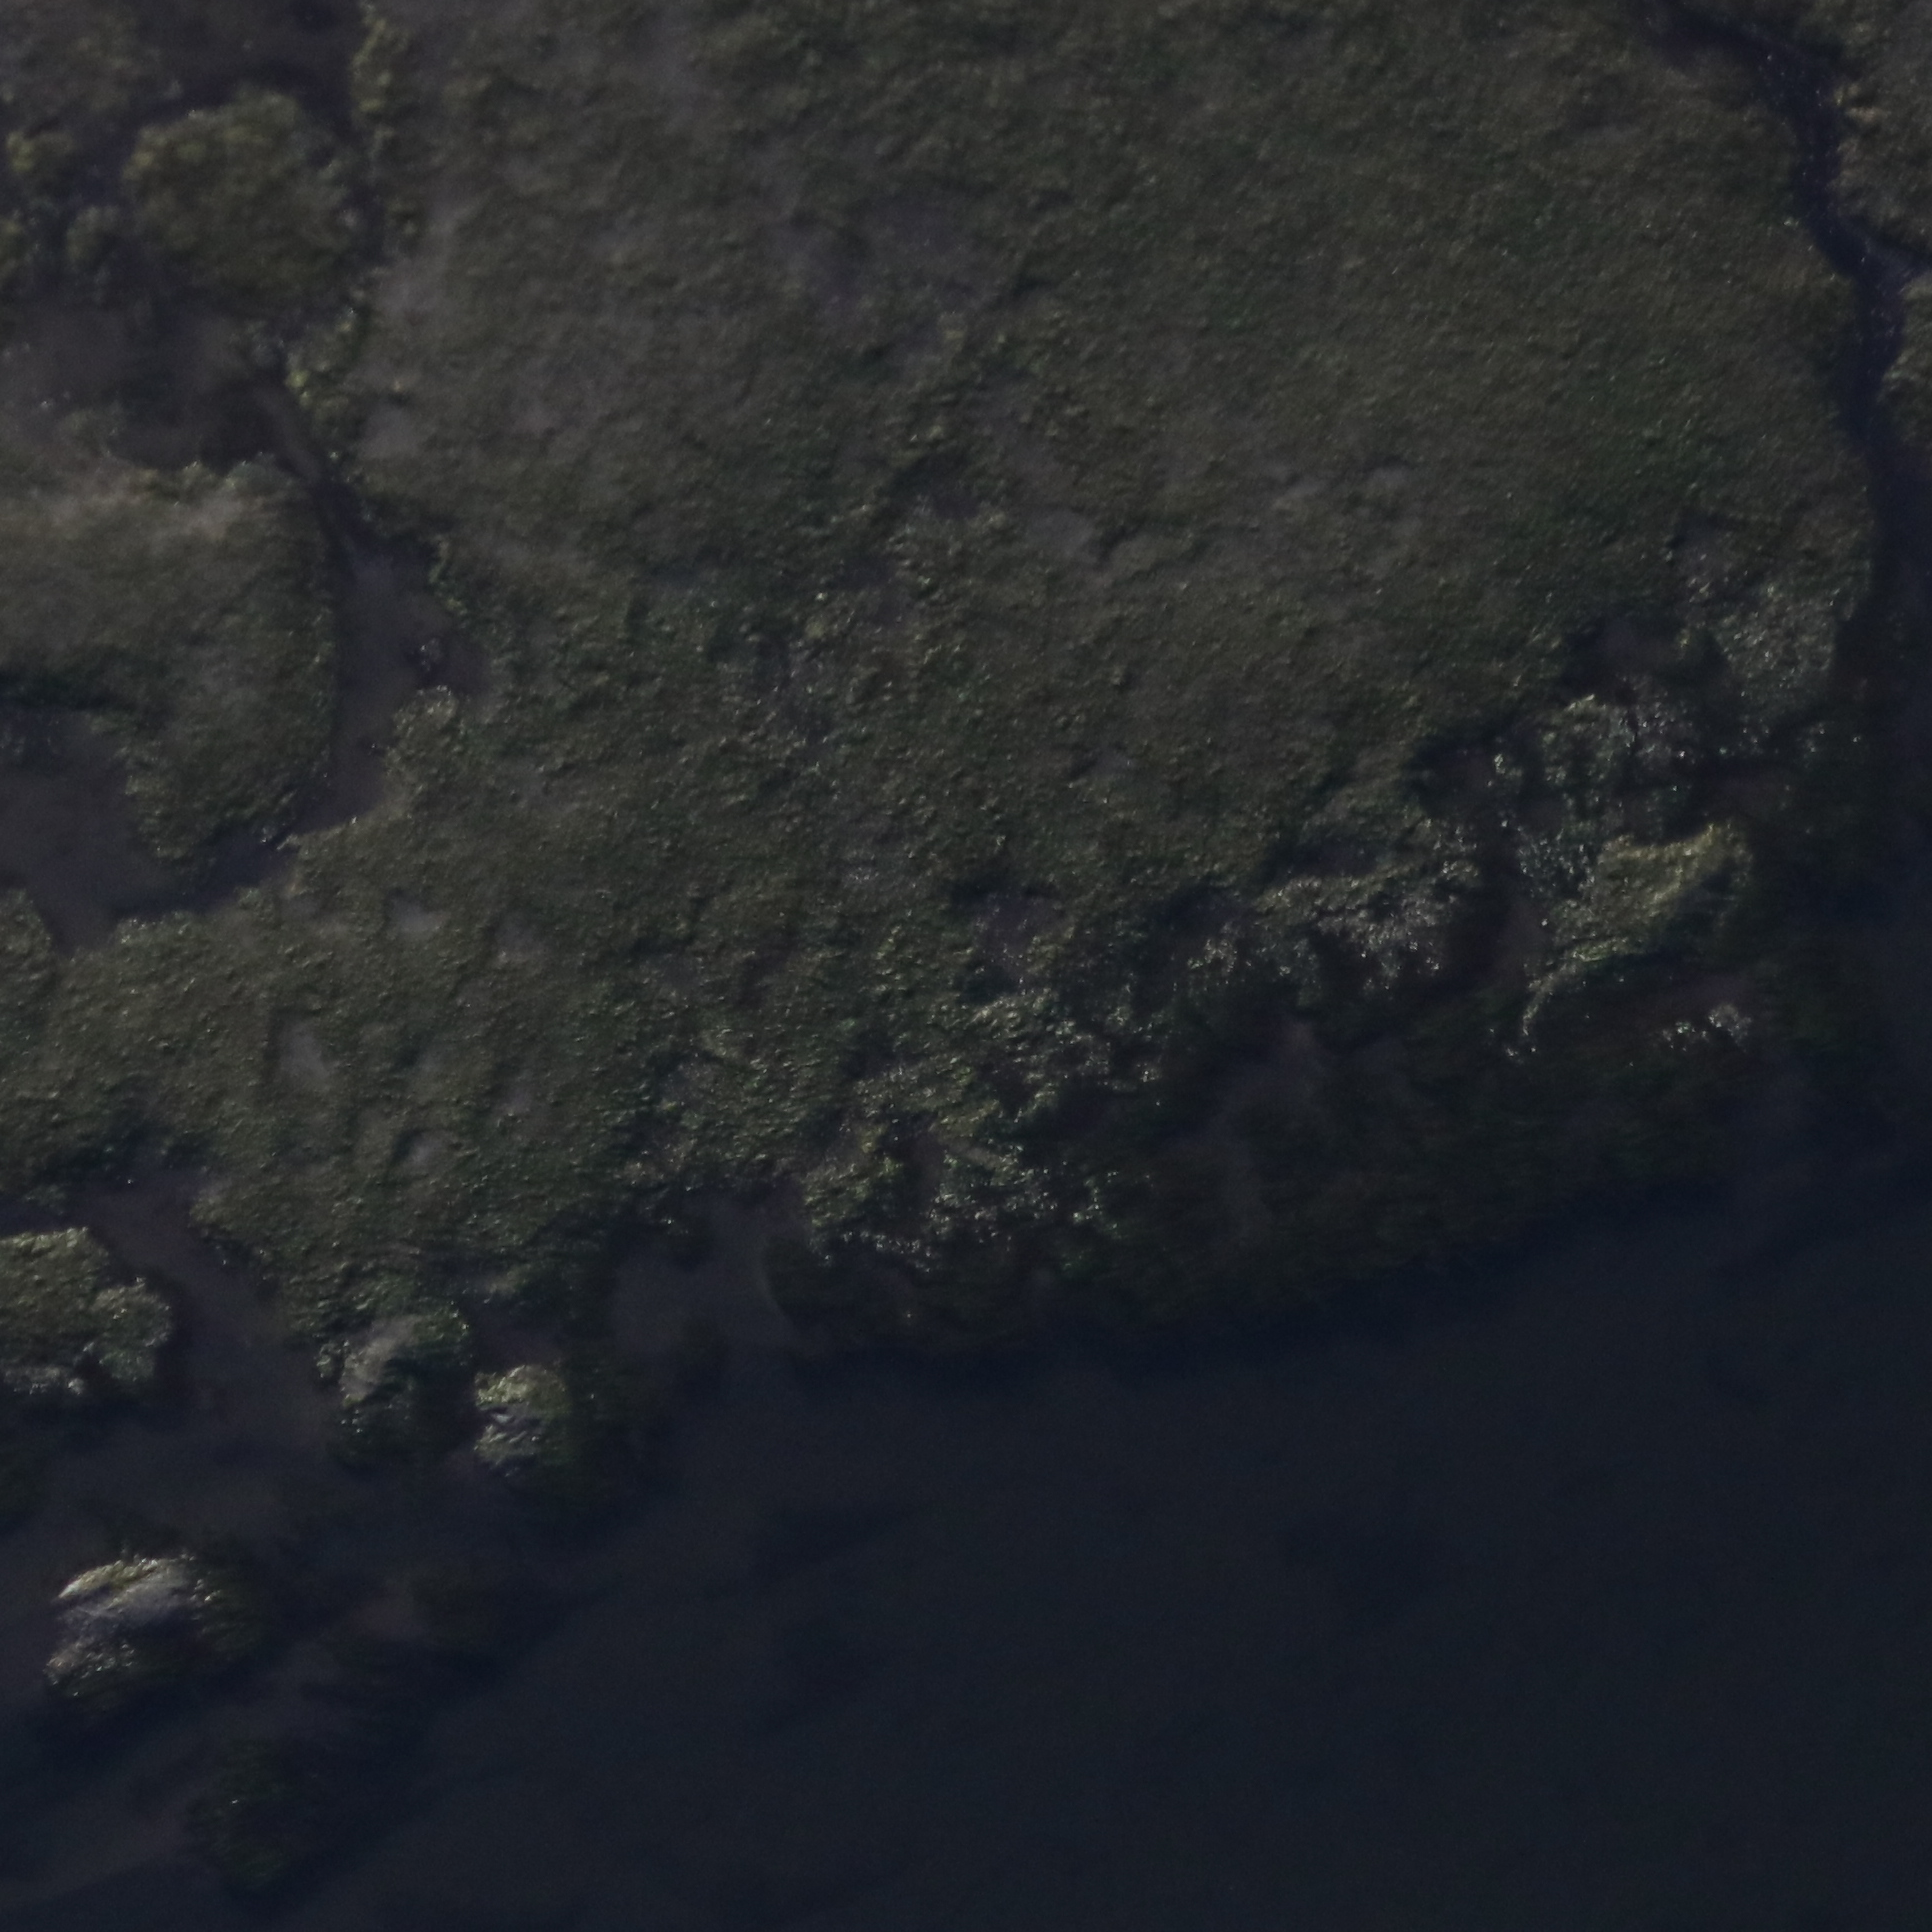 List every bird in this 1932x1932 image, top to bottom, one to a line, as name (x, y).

None